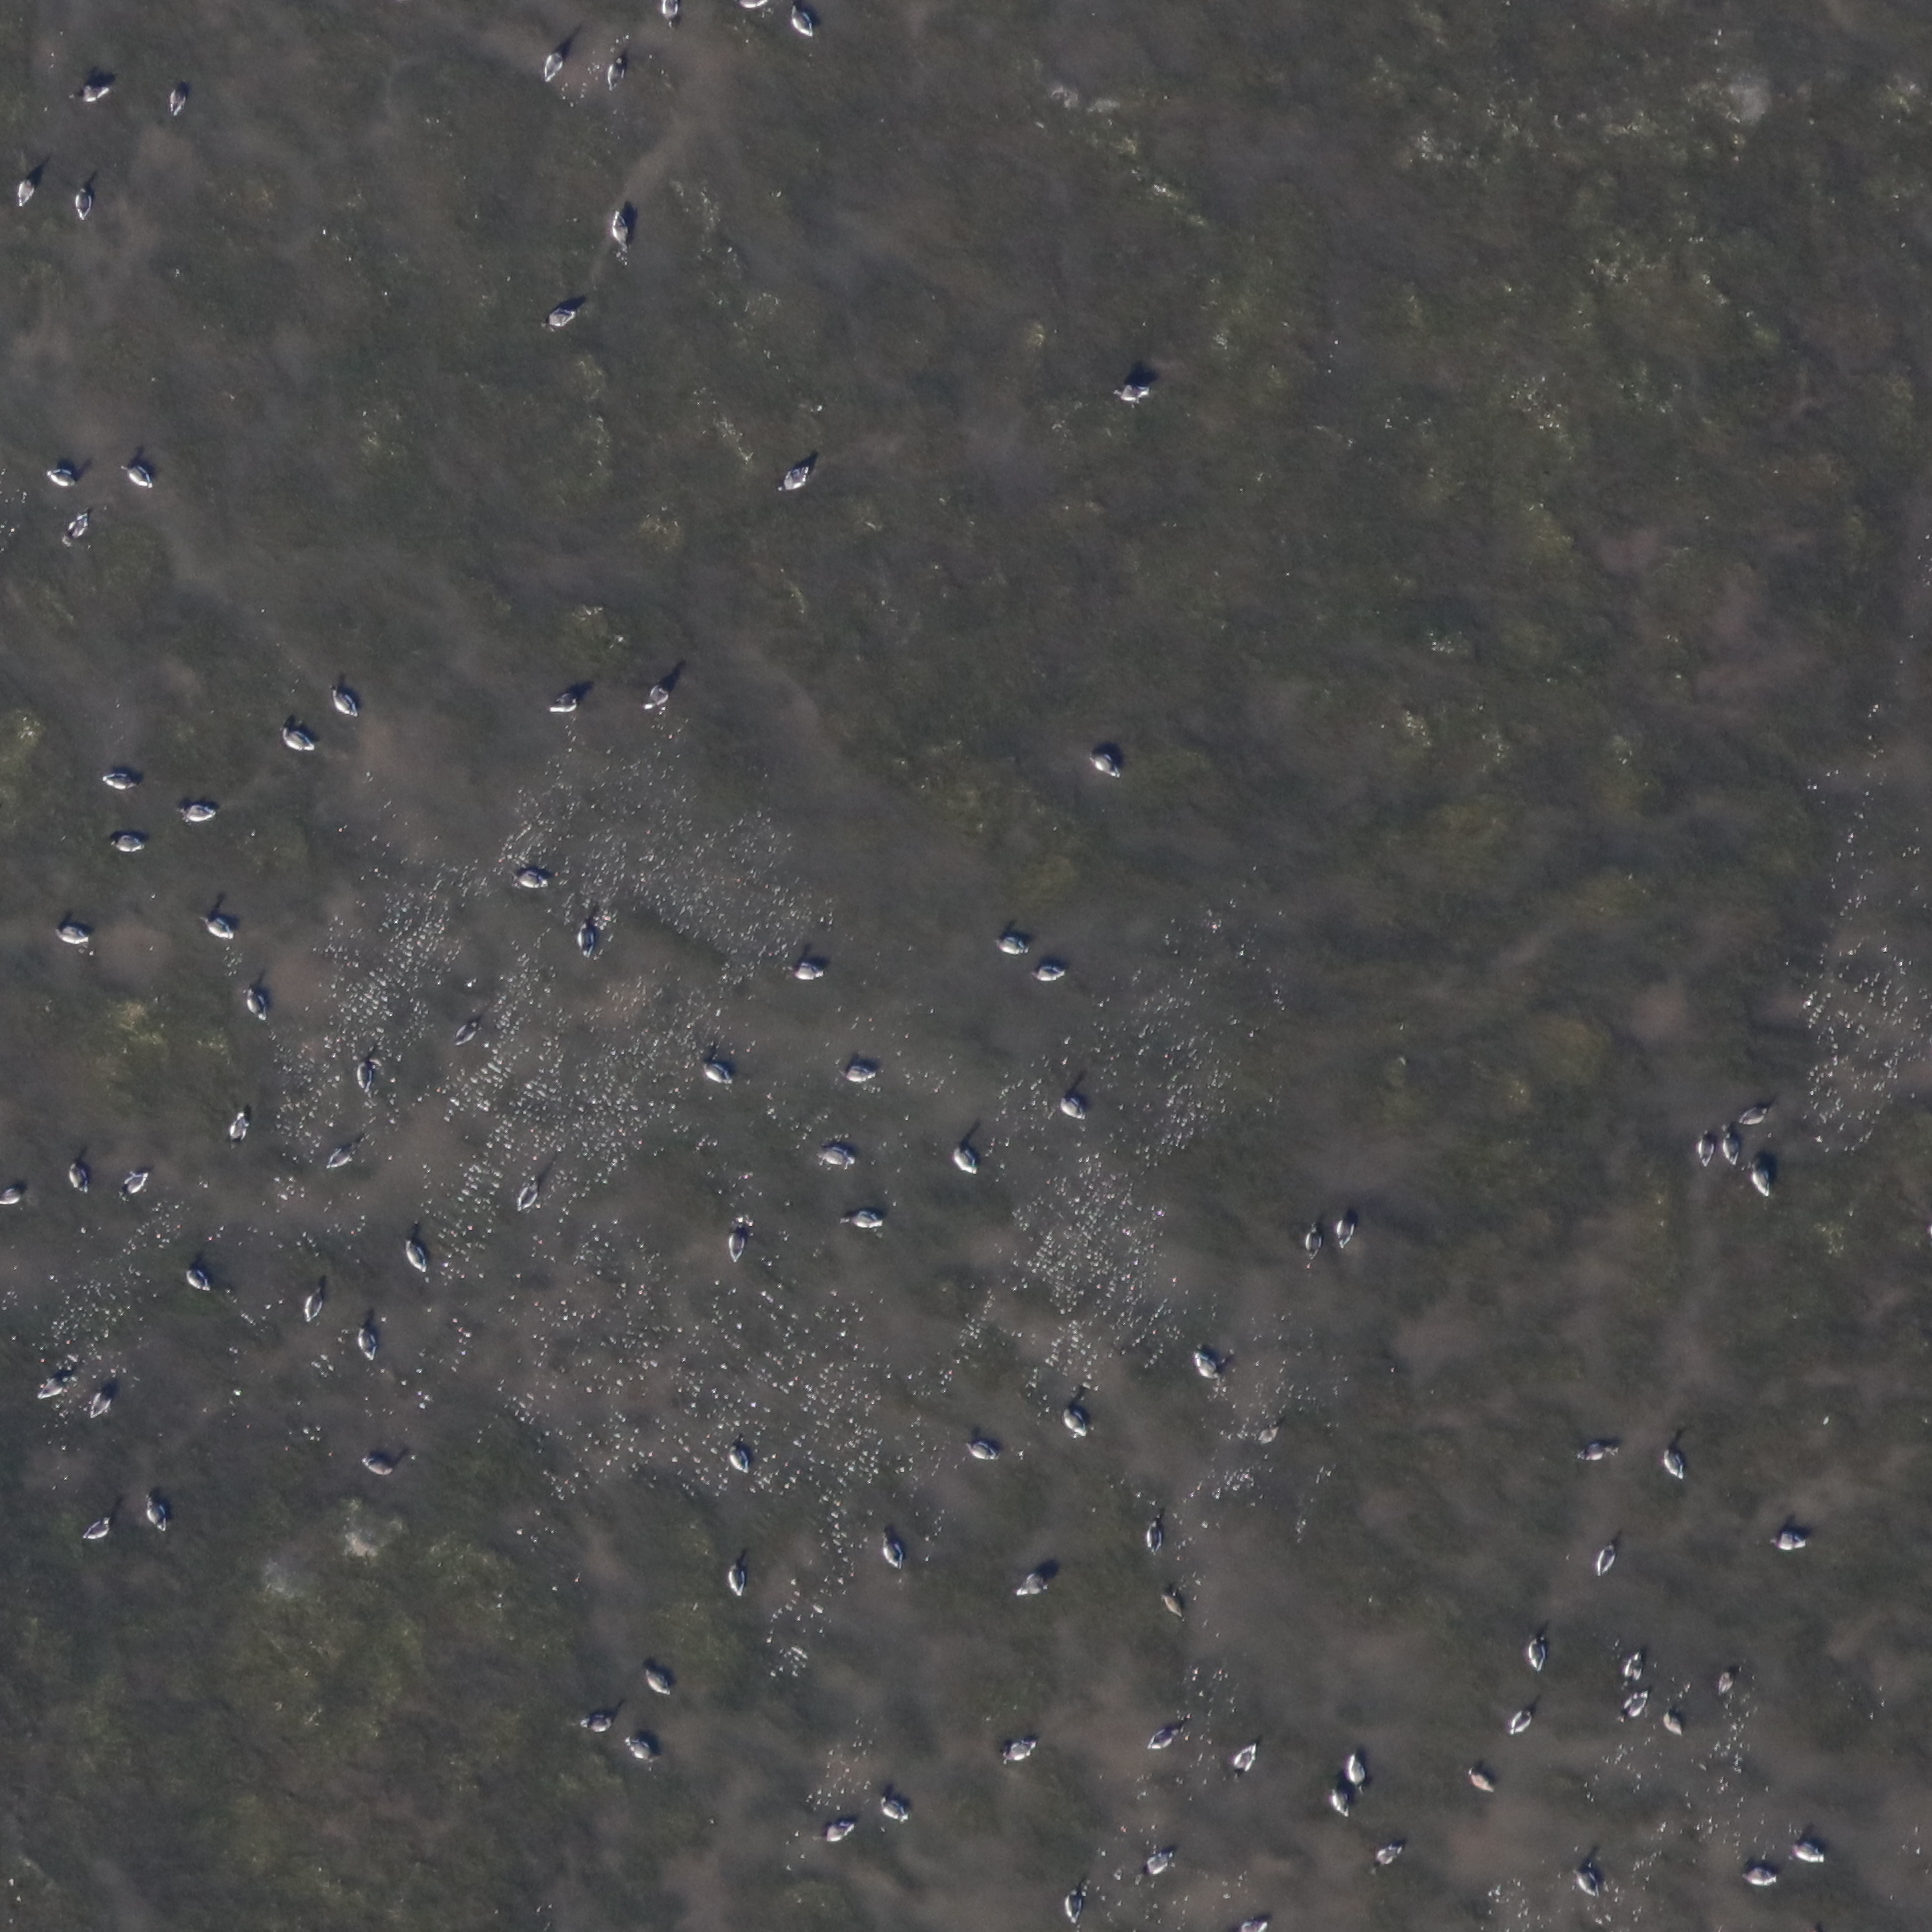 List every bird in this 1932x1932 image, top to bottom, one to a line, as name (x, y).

brant (671, 6)
brant (800, 21)
brant (555, 65)
brant (618, 73)
brant (93, 91)
brant (177, 100)
brant (27, 191)
brant (83, 202)
brant (621, 230)
brant (559, 317)
brant (1131, 393)
brant (139, 474)
brant (63, 476)
brant (796, 476)
brant (77, 530)
brant (659, 696)
brant (345, 700)
brant (566, 702)
brant (297, 737)
brant (1104, 762)
brant (120, 781)
brant (195, 811)
brant (126, 841)
brant (529, 877)
brant (217, 925)
brant (71, 934)
brant (587, 939)
brant (1011, 943)
brant (805, 969)
brant (1048, 972)
brant (256, 1003)
brant (466, 1031)
brant (717, 1071)
brant (855, 1073)
brant (365, 1074)
brant (1072, 1105)
brant (1753, 1117)
brant (238, 1126)
brant (1731, 1147)
brant (1708, 1148)
brant (340, 1152)
brant (834, 1154)
brant (964, 1157)
brant (78, 1175)
brant (1763, 1177)
brant (133, 1183)
brant (10, 1194)
brant (527, 1195)
brant (862, 1218)
brant (1345, 1231)
brant (737, 1240)
brant (1316, 1240)
brant (416, 1253)
brant (197, 1278)
brant (313, 1304)
brant (368, 1342)
brant (1208, 1366)
brant (52, 1387)
brant (100, 1402)
brant (1074, 1420)
brant (980, 1448)
brant (1595, 1450)
brant (737, 1457)
brant (1673, 1461)
brant (379, 1465)
brant (156, 1513)
brant (96, 1529)
brant (1155, 1534)
brant (1789, 1540)
brant (891, 1551)
brant (1607, 1558)
brant (736, 1577)
brant (1032, 1582)
brant (1171, 1602)
brant (1538, 1651)
brant (1633, 1667)
brant (658, 1680)
other bird (1725, 1682)
brant (1634, 1706)
brant (1523, 1722)
brant (596, 1724)
other bird (1674, 1726)
brant (1165, 1737)
brant (642, 1750)
brant (1020, 1750)
brant (1245, 1759)
brant (1357, 1772)
other bird (1481, 1780)
brant (1341, 1803)
brant (892, 1806)
brant (833, 1831)
brant (1808, 1849)
brant (1387, 1855)
brant (1157, 1864)
brant (1758, 1874)
brant (1588, 1882)
brant (1072, 1903)
brant (1250, 1931)